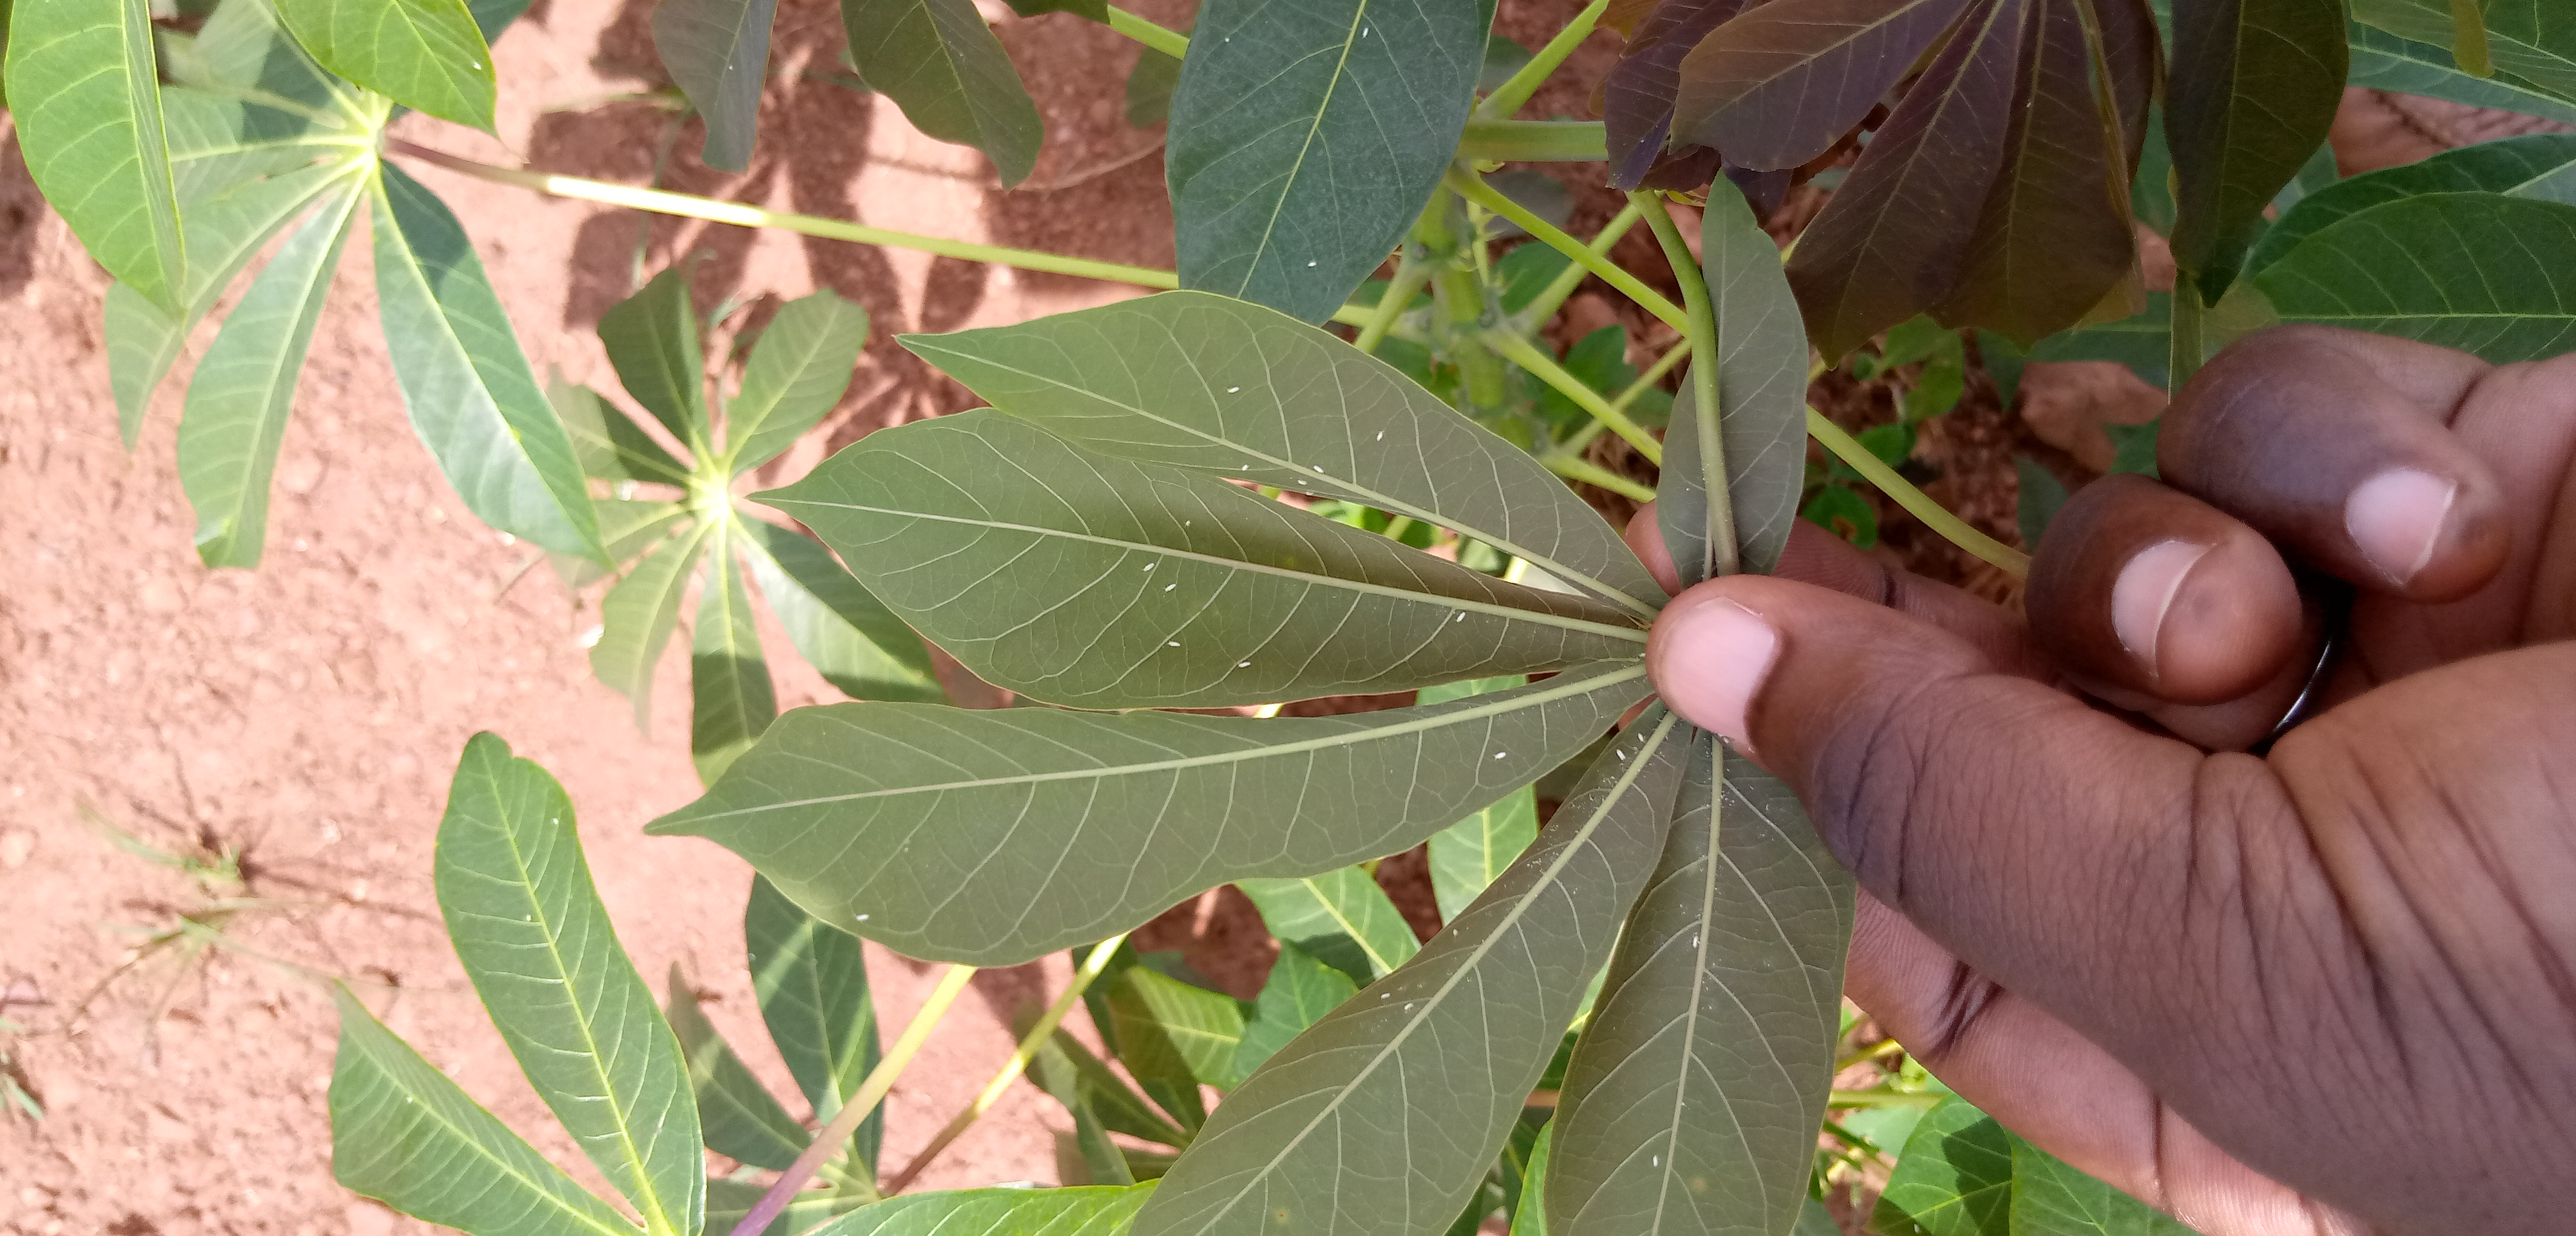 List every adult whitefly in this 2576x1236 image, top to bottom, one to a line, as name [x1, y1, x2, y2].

whitefly [1358, 25, 1374, 43]
whitefly [471, 59, 485, 71]
whitefly [1303, 258, 1322, 273]
whitefly [1226, 384, 1242, 396]
whitefly [1373, 428, 1387, 445]
whitefly [1240, 462, 1251, 473]
whitefly [1311, 464, 1325, 476]
whitefly [1295, 478, 1310, 488]
whitefly [1181, 517, 1195, 531]
whitefly [1139, 558, 1160, 575]
whitefly [1161, 580, 1180, 595]
whitefly [1452, 606, 1469, 624]
whitefly [1165, 638, 1184, 649]
whitefly [1234, 657, 1257, 673]
whitefly [1634, 728, 1647, 744]
whitefly [1613, 745, 1630, 763]
whitefly [1491, 749, 1509, 762]
whitefly [853, 910, 873, 924]
whitefly [1690, 932, 1702, 953]
whitefly [1377, 990, 1392, 1001]
whitefly [1401, 1000, 1417, 1015]
whitefly [1651, 1151, 1662, 1172]